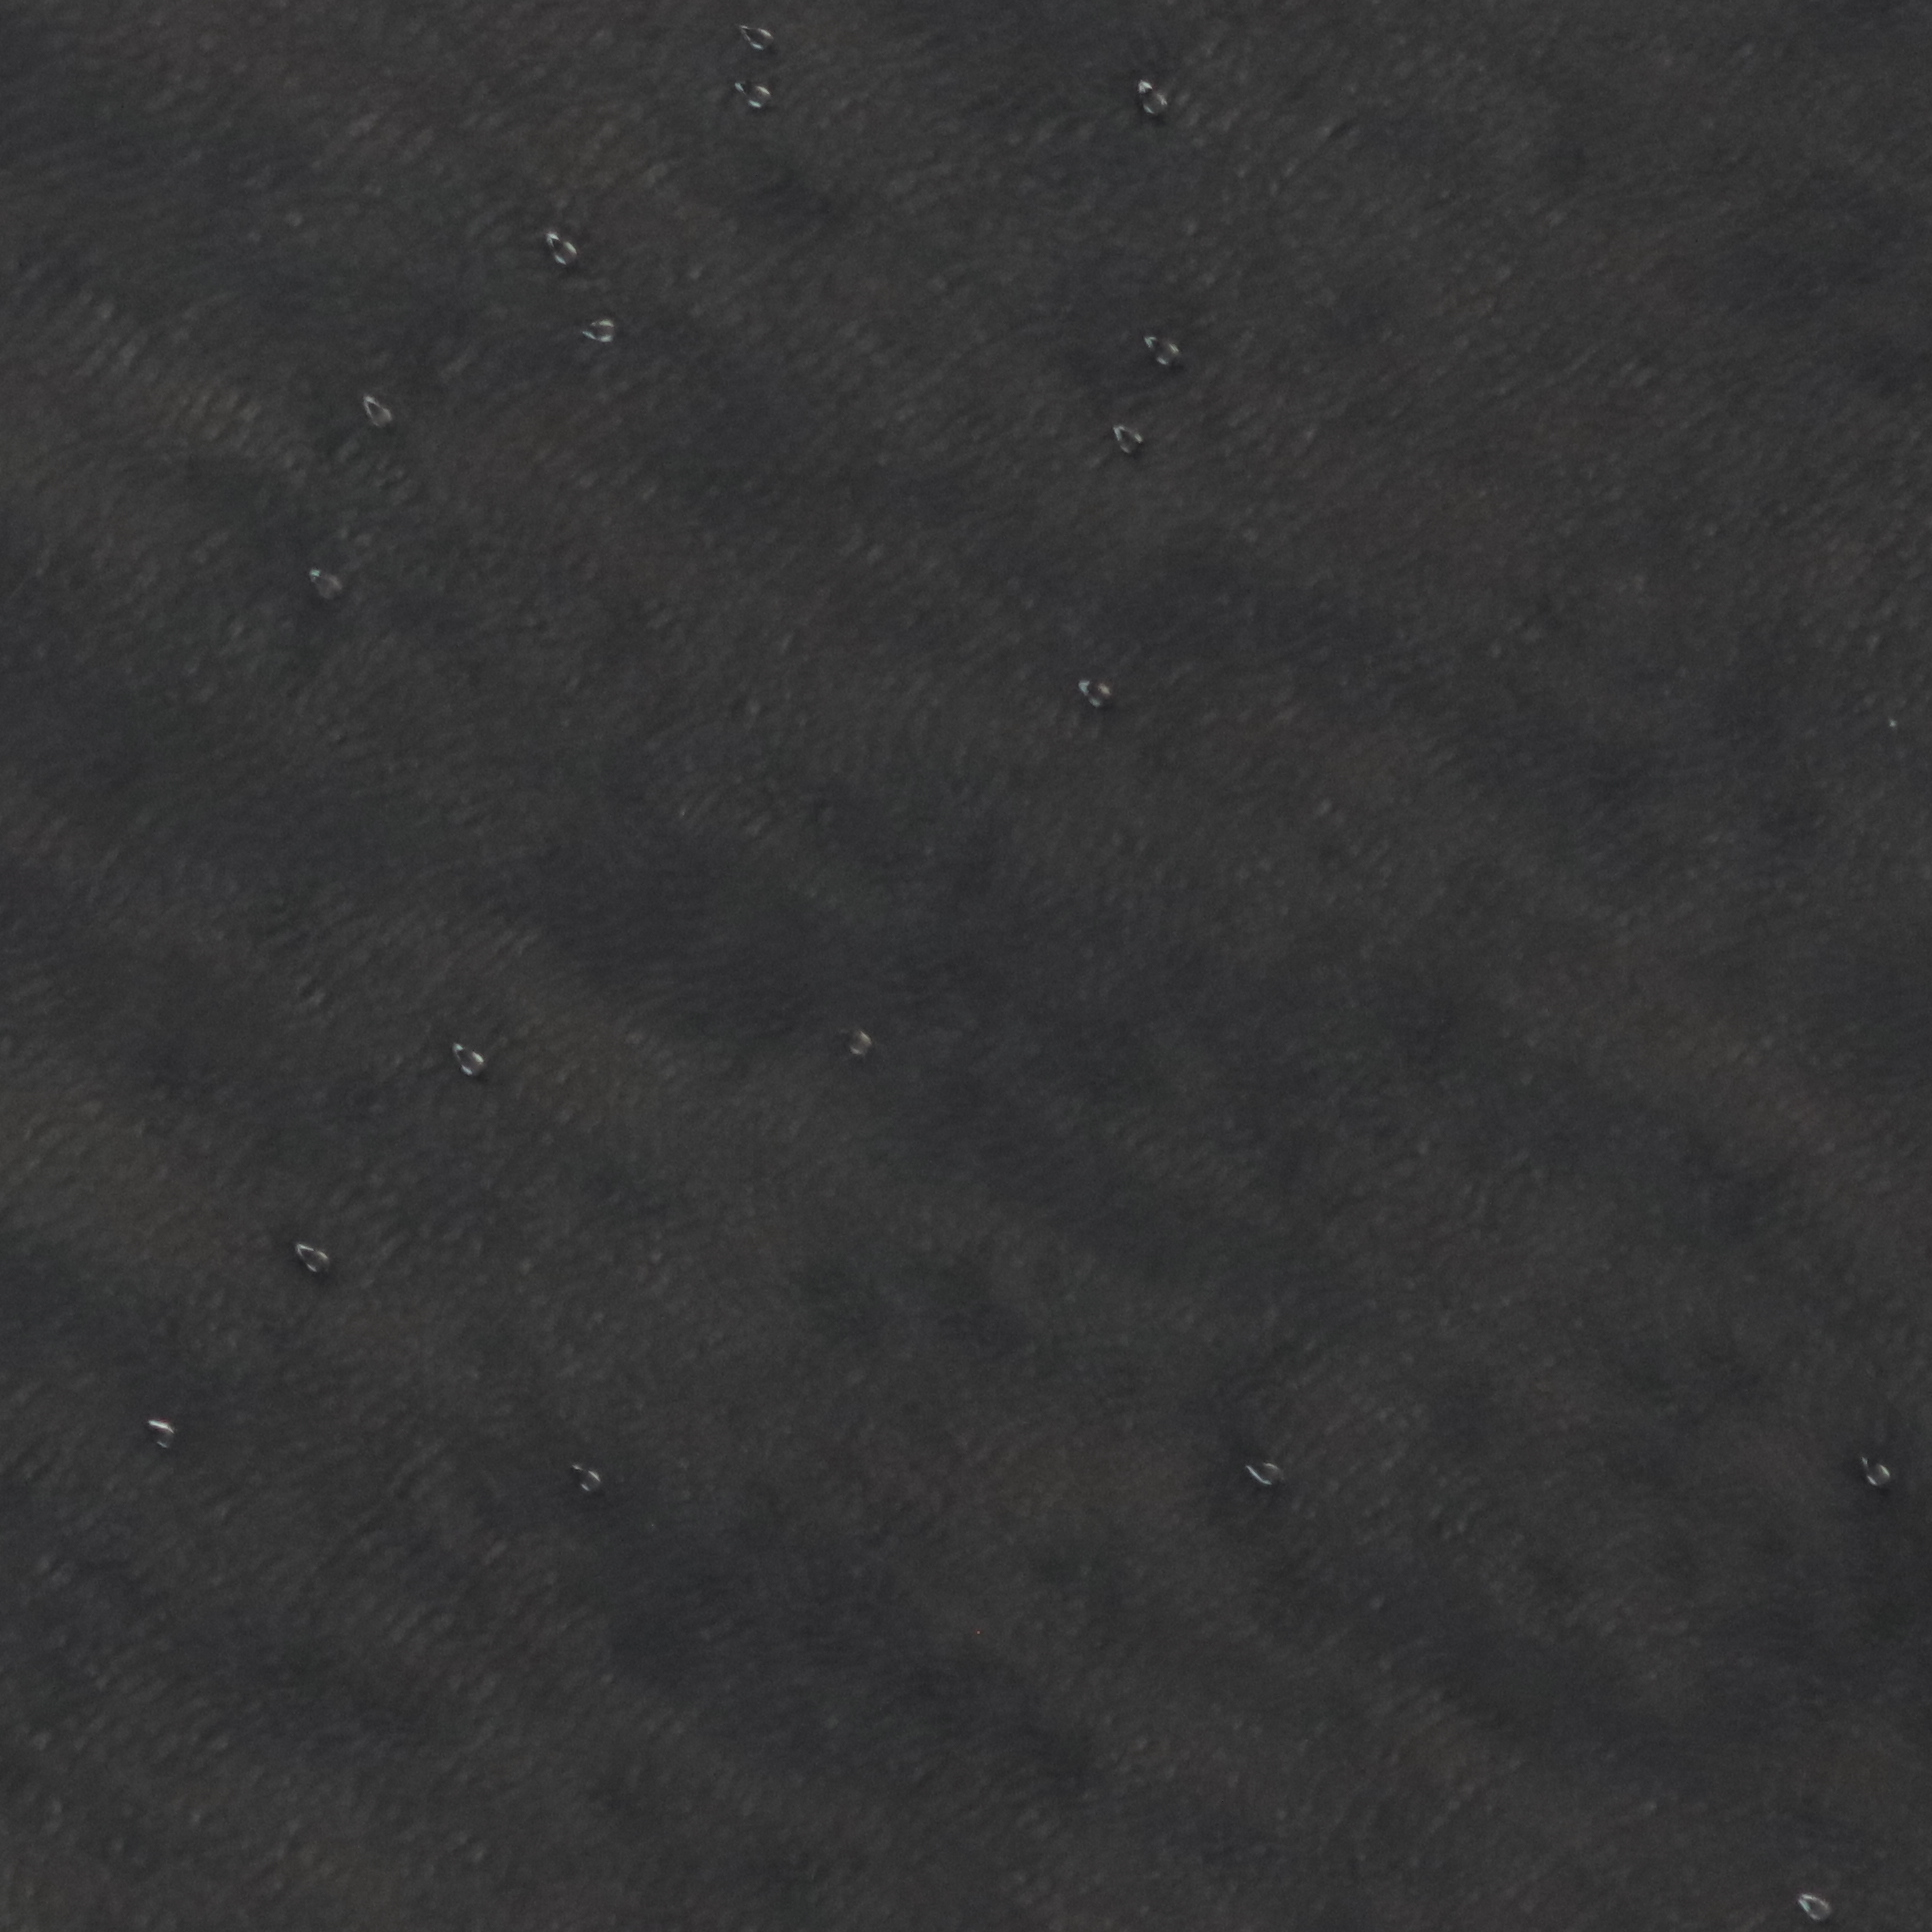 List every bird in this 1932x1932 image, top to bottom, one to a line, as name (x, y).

brant (758, 37)
brant (756, 95)
brant (1154, 100)
brant (563, 250)
brant (603, 331)
brant (1165, 352)
brant (378, 414)
brant (1128, 439)
brant (329, 585)
brant (1097, 695)
brant (857, 1043)
brant (471, 1063)
brant (315, 1258)
brant (161, 1435)
brant (1266, 1472)
brant (1877, 1472)
brant (587, 1477)
brant (1819, 1906)